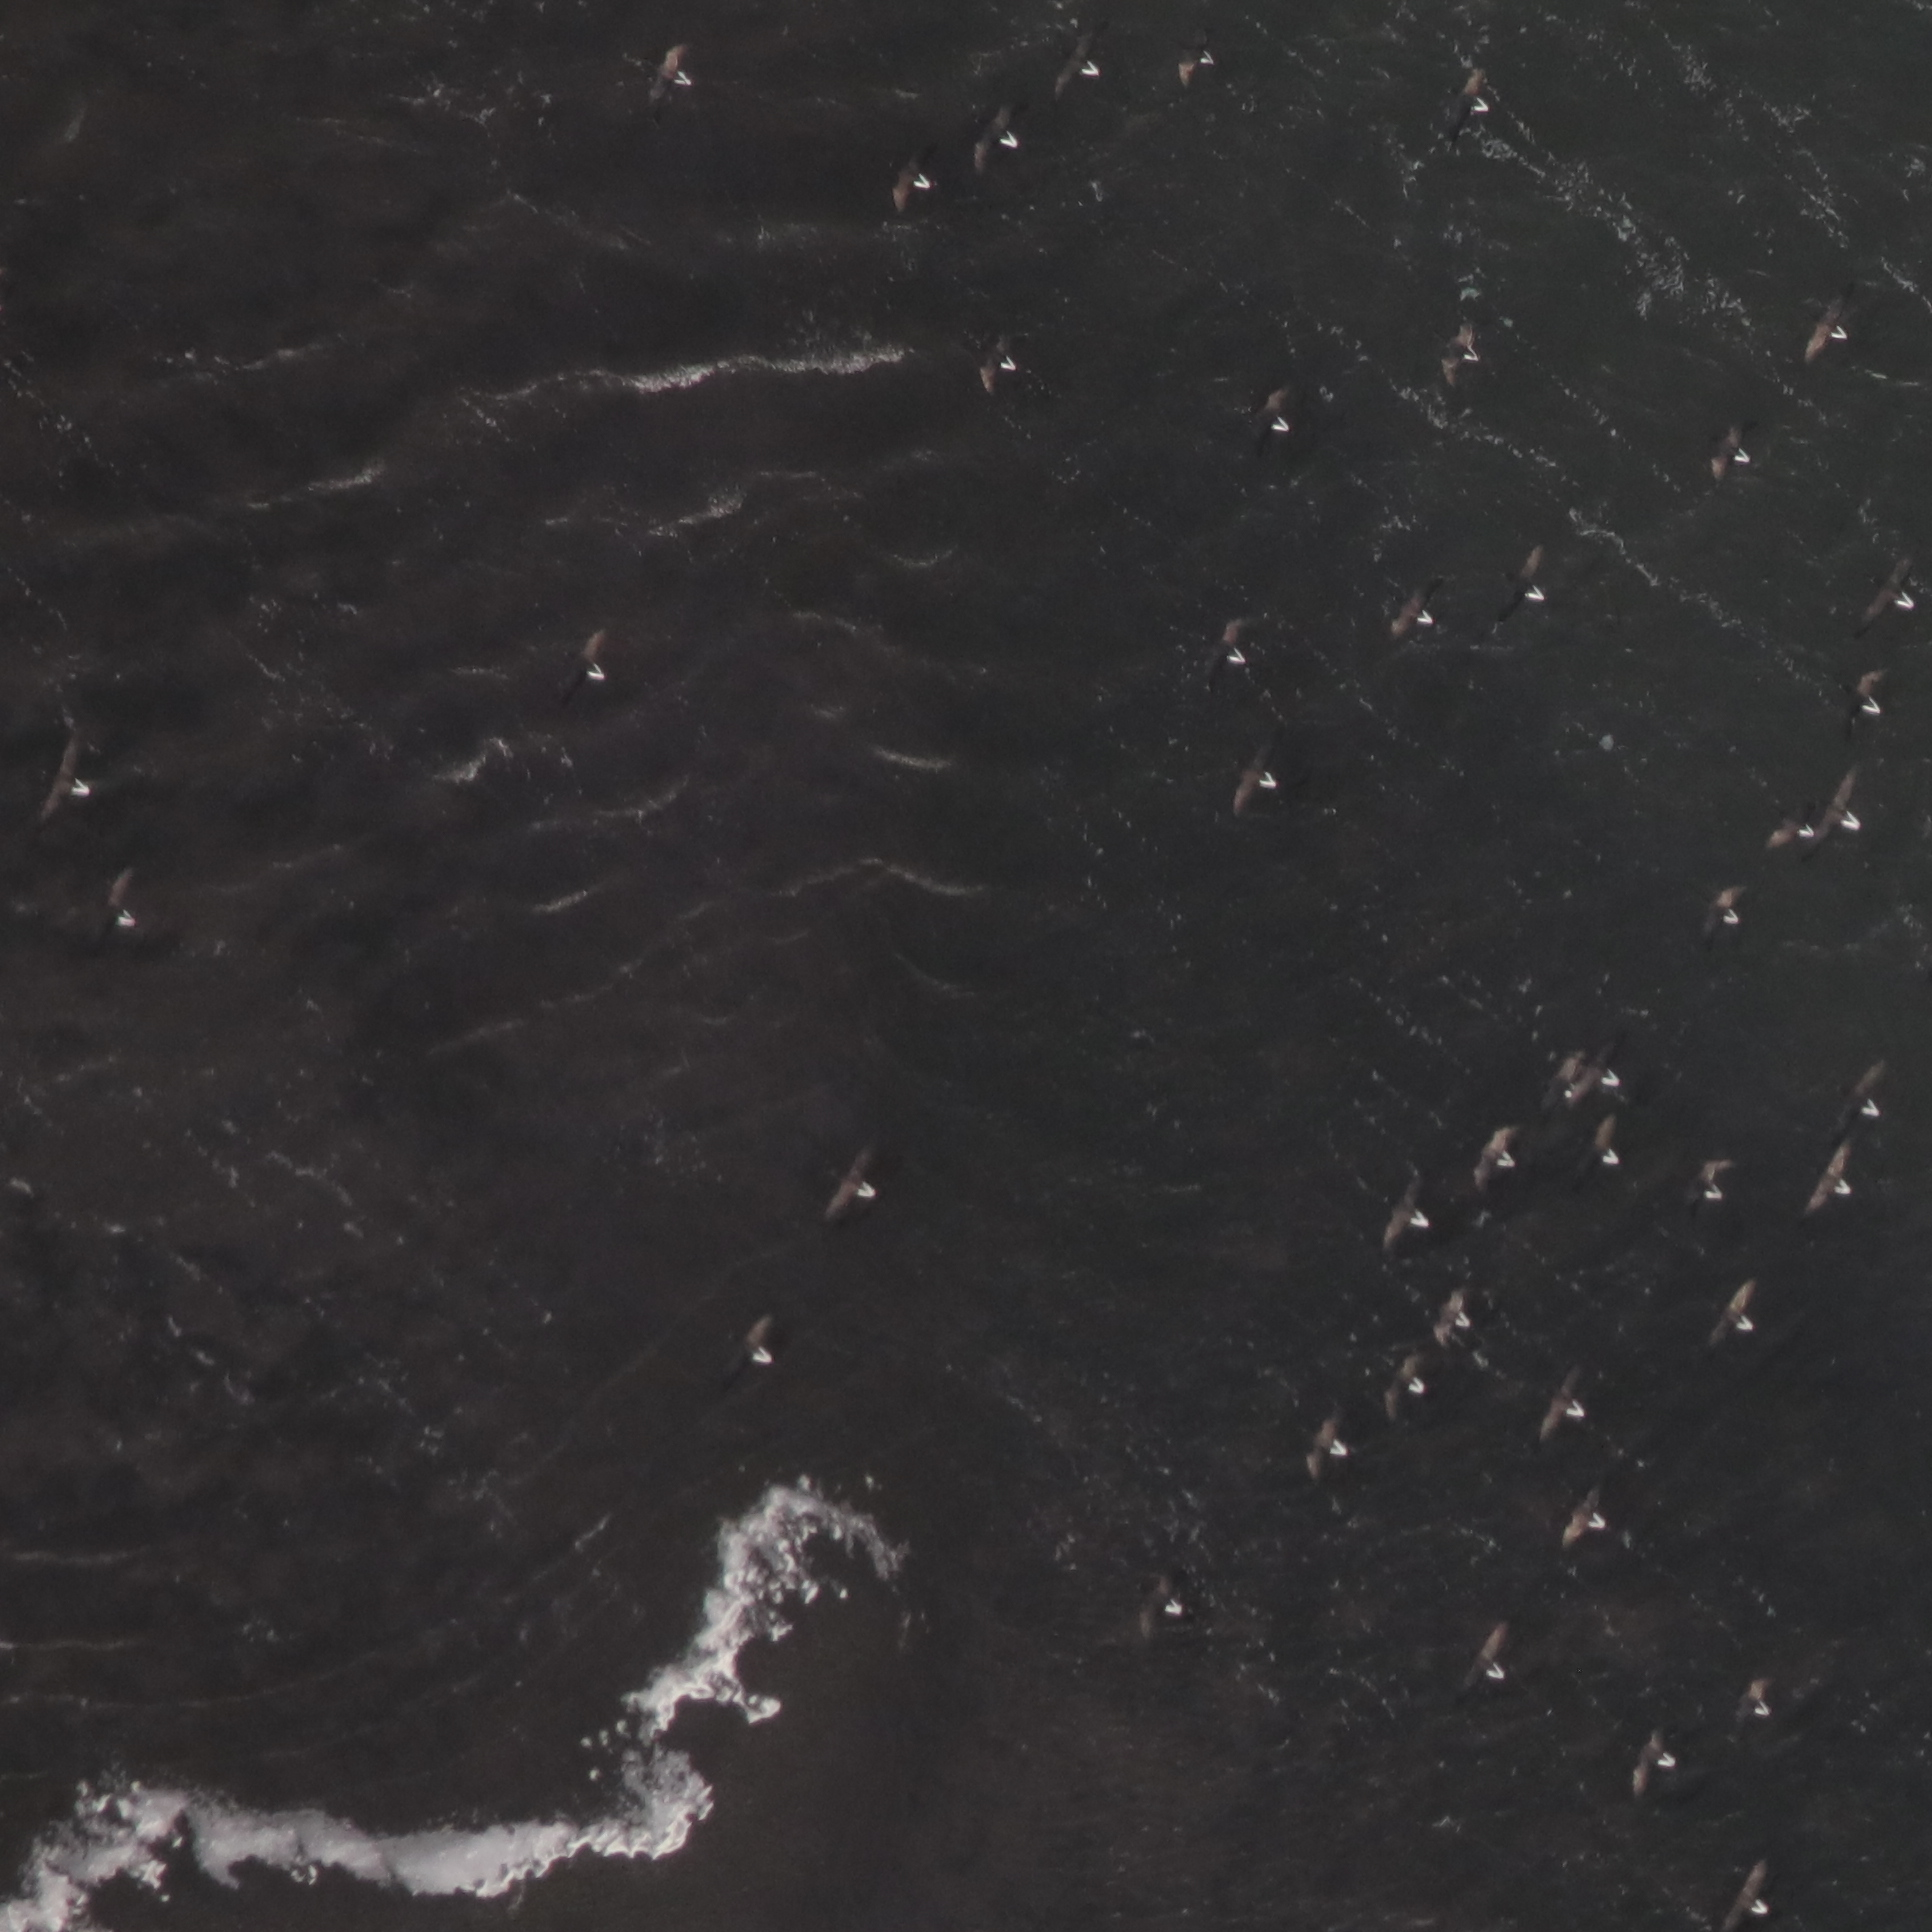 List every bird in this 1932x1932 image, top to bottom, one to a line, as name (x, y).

brant (1190, 48)
brant (1085, 63)
brant (672, 70)
brant (1466, 100)
brant (999, 136)
brant (912, 175)
brant (1827, 333)
brant (1461, 349)
brant (997, 364)
brant (1269, 417)
brant (1731, 446)
brant (1518, 585)
brant (1888, 598)
brant (1415, 613)
brant (1219, 647)
brant (582, 666)
brant (1868, 695)
brant (65, 771)
brant (1256, 771)
brant (1838, 820)
brant (1796, 823)
brant (1722, 904)
brant (112, 915)
brant (1595, 1079)
brant (1557, 1084)
brant (1860, 1092)
brant (1492, 1147)
brant (1600, 1153)
brant (1829, 1176)
brant (850, 1178)
brant (1704, 1184)
brant (1401, 1211)
brant (1446, 1312)
brant (1734, 1316)
brant (757, 1337)
brant (1406, 1387)
brant (1560, 1396)
brant (1328, 1444)
brant (1588, 1512)
brant (1161, 1596)
brant (1485, 1656)
brant (1750, 1706)
brant (1648, 1751)
brant (1743, 1895)